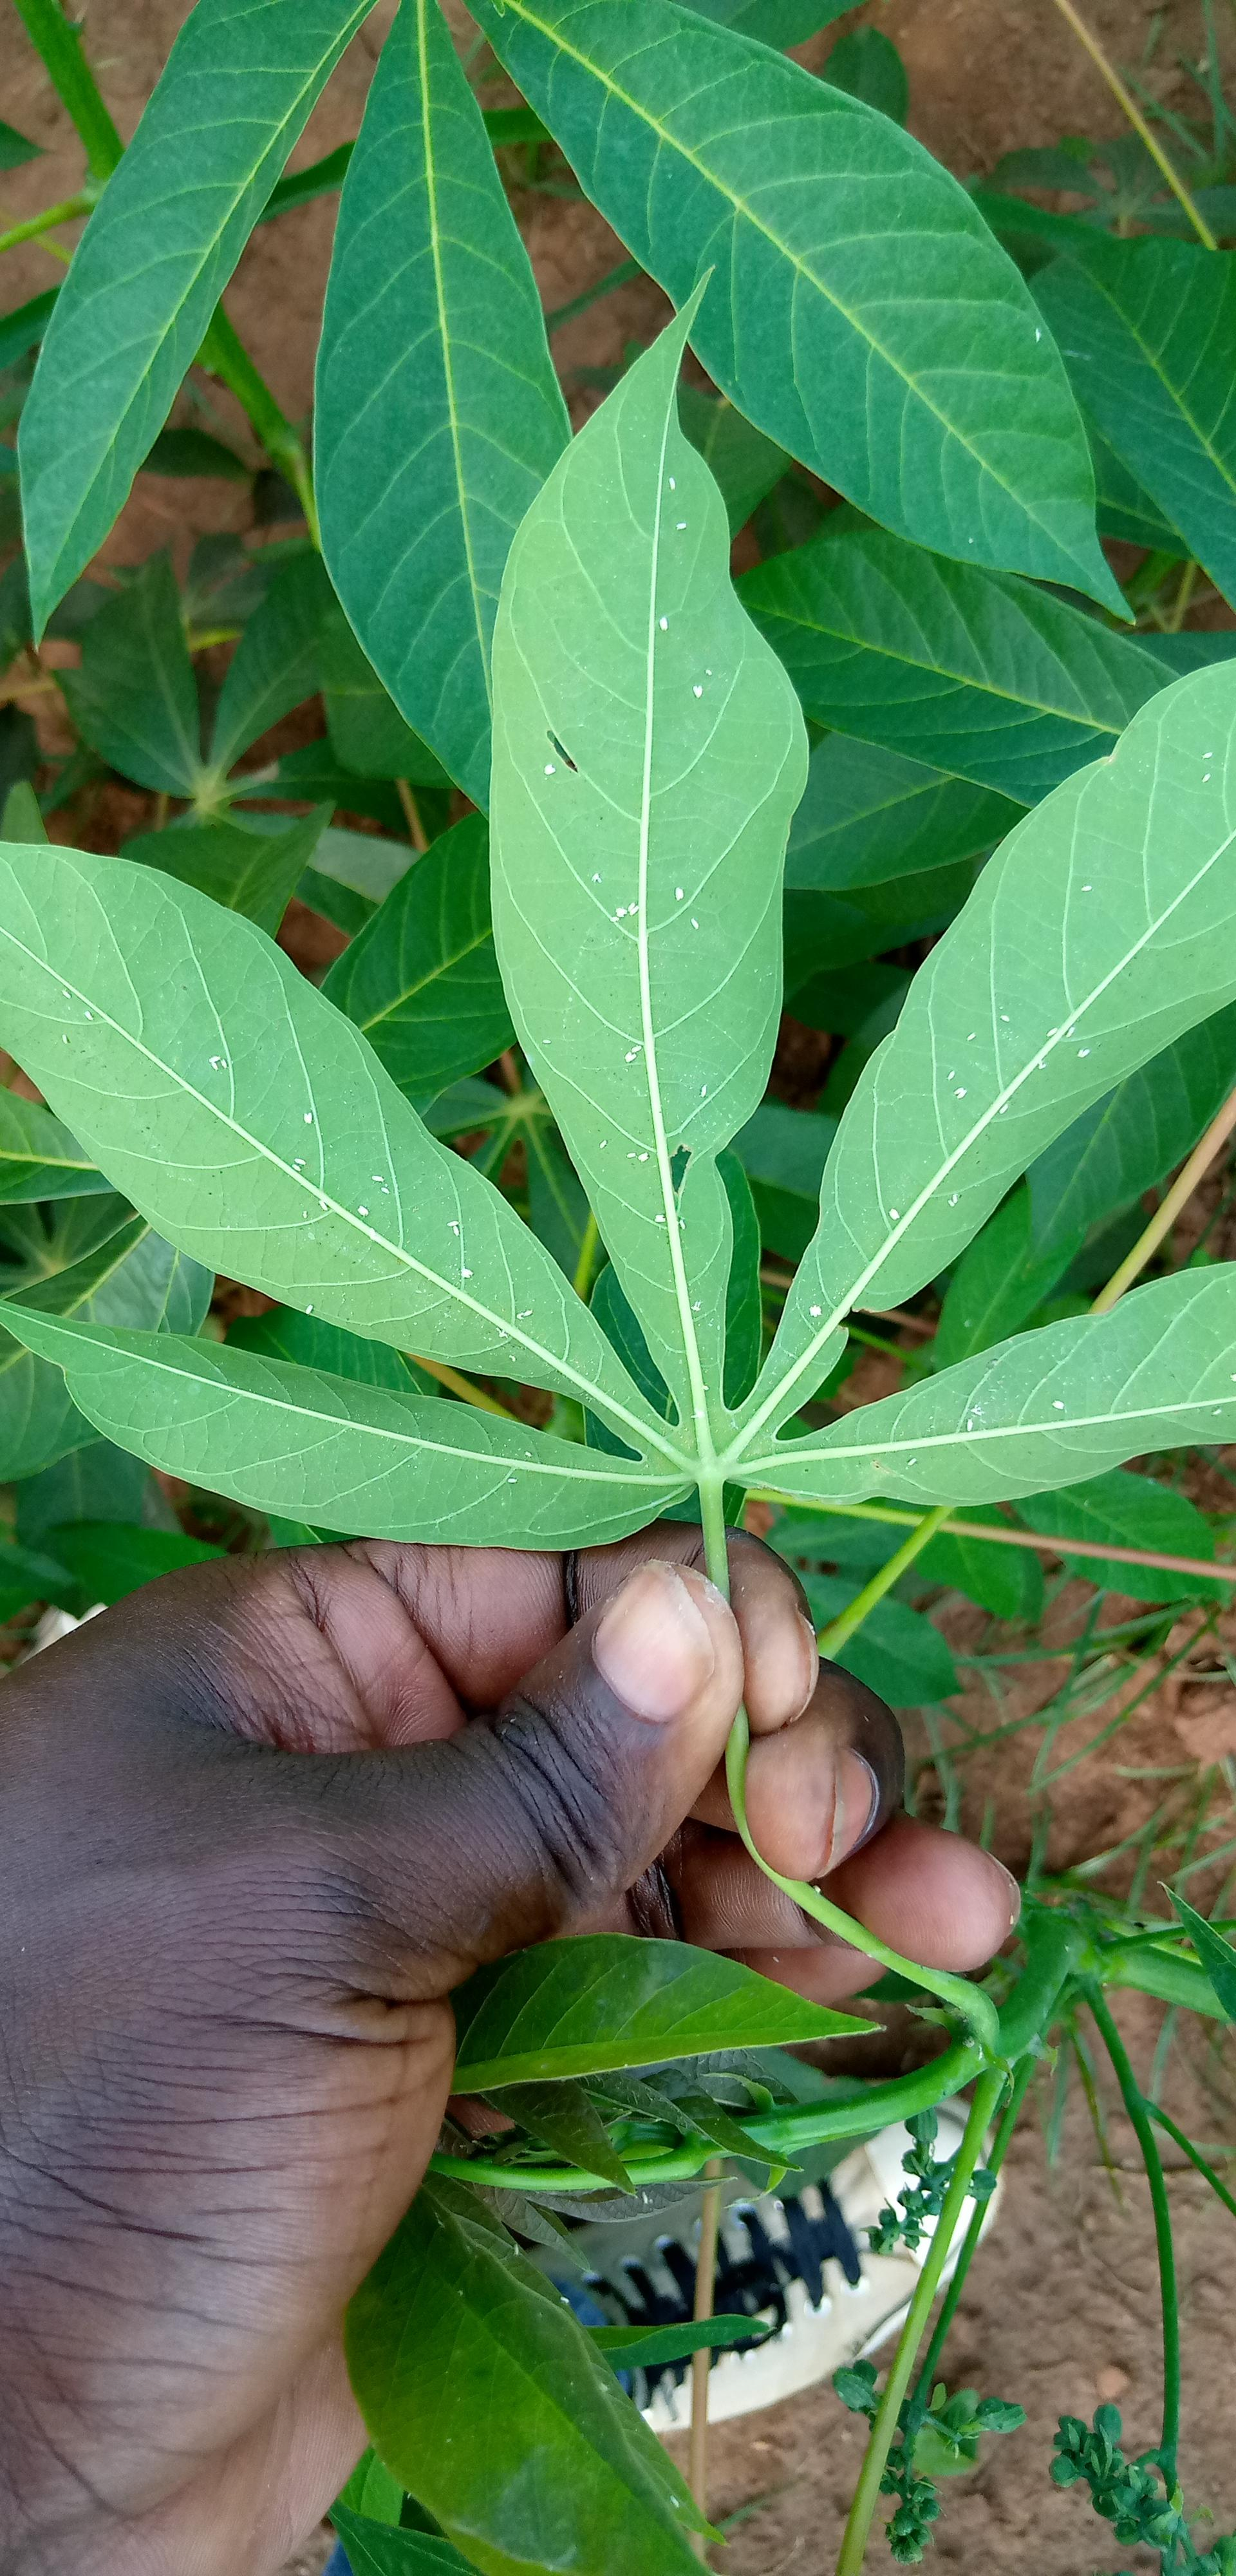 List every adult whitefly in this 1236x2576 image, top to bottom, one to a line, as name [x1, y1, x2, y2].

whitefly [1033, 326, 1043, 345]
whitefly [668, 475, 677, 491]
whitefly [673, 522, 689, 532]
whitefly [658, 615, 670, 633]
whitefly [691, 685, 705, 699]
whitefly [1201, 751, 1214, 761]
whitefly [542, 763, 557, 776]
whitefly [1201, 772, 1213, 784]
whitefly [590, 871, 602, 884]
whitefly [674, 885, 685, 902]
whitefly [1080, 885, 1094, 894]
whitefly [626, 899, 641, 916]
whitefly [614, 906, 628, 918]
whitefly [689, 916, 700, 931]
whitefly [61, 989, 72, 999]
whitefly [82, 1009, 94, 1021]
whitefly [998, 1014, 1011, 1023]
whitefly [1065, 1026, 1076, 1039]
whitefly [1045, 1027, 1060, 1037]
whitefly [965, 1031, 977, 1041]
whitefly [61, 1032, 70, 1046]
whitefly [540, 1037, 553, 1045]
whitefly [629, 1043, 644, 1053]
whitefly [1076, 1046, 1091, 1059]
whitefly [623, 1051, 637, 1064]
whitefly [207, 1054, 221, 1062]
whitefly [220, 1057, 230, 1068]
whitefly [210, 1061, 221, 1072]
whitefly [946, 1068, 957, 1081]
whitefly [699, 1083, 709, 1099]
whitefly [954, 1086, 969, 1099]
whitefly [998, 1103, 1011, 1115]
whitefly [302, 1111, 316, 1125]
whitefly [598, 1138, 609, 1150]
whitefly [637, 1150, 651, 1163]
whitefly [625, 1151, 637, 1159]
whitefly [293, 1157, 306, 1165]
whitefly [290, 1163, 303, 1173]
whitefly [370, 1174, 386, 1182]
whitefly [380, 1186, 391, 1195]
whitefly [946, 1193, 961, 1207]
whitefly [317, 1199, 330, 1212]
whitefly [357, 1204, 371, 1218]
whitefly [887, 1207, 901, 1220]
whitefly [301, 1208, 310, 1221]
whitefly [653, 1213, 667, 1224]
whitefly [679, 1218, 687, 1231]
whitefly [444, 1220, 460, 1226]
whitefly [452, 1225, 462, 1237]
whitefly [459, 1266, 475, 1280]
whitefly [689, 1300, 704, 1313]
whitefly [809, 1303, 823, 1318]
whitefly [304, 1304, 315, 1314]
whitefly [514, 1309, 536, 1323]
whitefly [492, 1325, 509, 1341]
whitefly [505, 1353, 520, 1365]
whitefly [1050, 1399, 1066, 1410]
whitefly [969, 1403, 983, 1415]
whitefly [1208, 1405, 1226, 1419]
whitefly [965, 1417, 975, 1432]
whitefly [524, 1450, 532, 1458]
whitefly [906, 1456, 919, 1470]
whitefly [507, 1477, 519, 1484]
whitefly [512, 2242, 521, 2259]
whitefly [558, 2295, 571, 2305]
whitefly [668, 2494, 680, 2509]